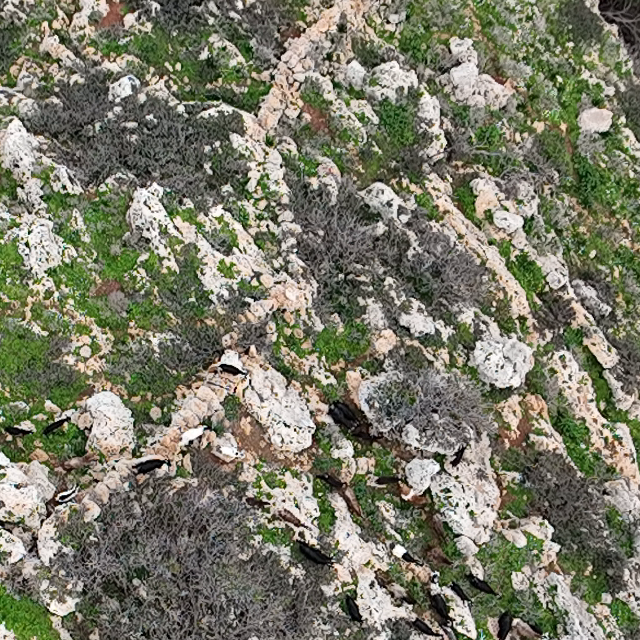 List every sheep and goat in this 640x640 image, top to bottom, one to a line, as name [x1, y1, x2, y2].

goat [215, 363, 247, 376]
goat [348, 398, 369, 424]
goat [334, 401, 360, 424]
goat [325, 402, 355, 437]
goat [43, 417, 70, 440]
goat [5, 424, 33, 436]
goat [176, 426, 207, 448]
goat [220, 446, 247, 458]
goat [447, 447, 465, 468]
goat [63, 451, 100, 467]
goat [130, 458, 169, 476]
goat [315, 475, 348, 490]
goat [365, 475, 404, 487]
goat [52, 482, 79, 503]
goat [399, 482, 434, 505]
goat [244, 496, 272, 506]
goat [278, 508, 304, 527]
goat [0, 516, 23, 532]
goat [425, 521, 447, 544]
goat [297, 539, 332, 567]
goat [389, 542, 424, 567]
goat [427, 545, 454, 566]
goat [429, 571, 443, 592]
goat [464, 573, 505, 599]
goat [385, 583, 420, 606]
goat [449, 583, 471, 602]
goat [344, 593, 365, 623]
goat [429, 595, 456, 623]
goat [494, 610, 512, 639]
goat [513, 616, 550, 639]
goat [407, 618, 443, 636]